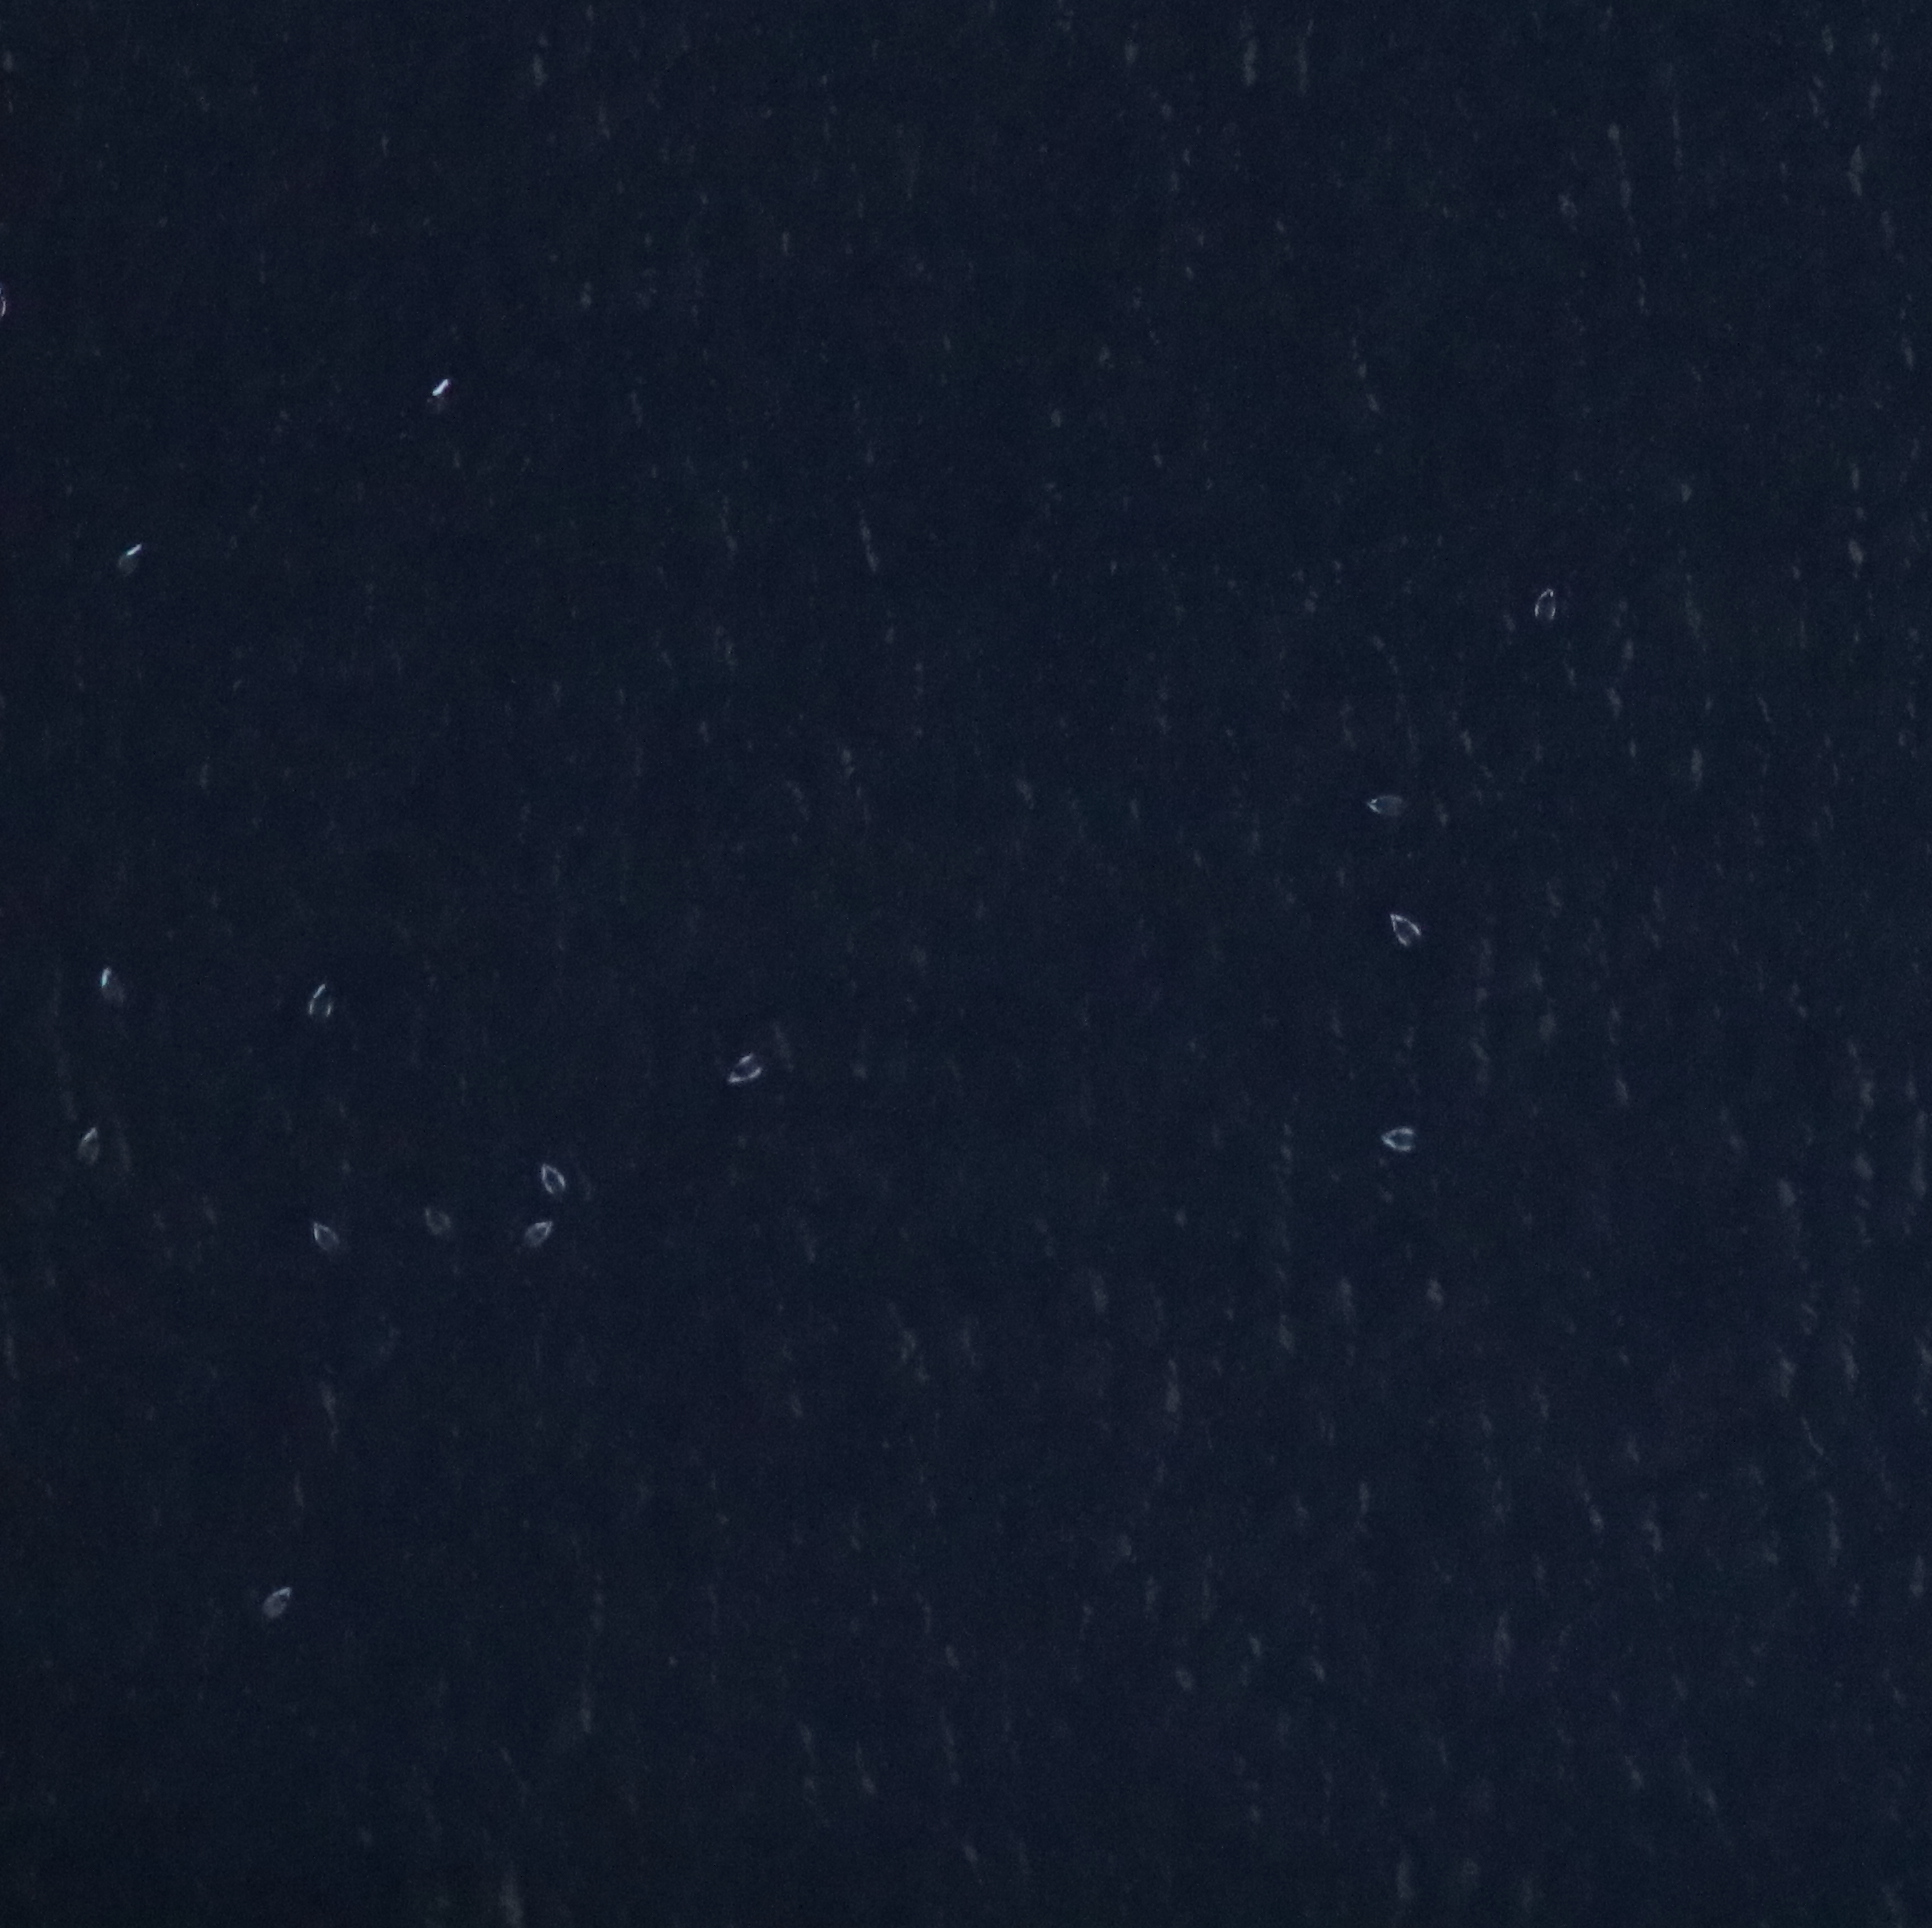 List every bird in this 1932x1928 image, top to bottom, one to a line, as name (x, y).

brant (435, 397)
brant (125, 560)
brant (1547, 607)
brant (1391, 805)
brant (1407, 931)
brant (114, 989)
brant (322, 1003)
brant (744, 1067)
brant (1404, 1139)
brant (90, 1148)
brant (553, 1181)
brant (438, 1221)
brant (324, 1236)
brant (537, 1236)
brant (277, 1602)